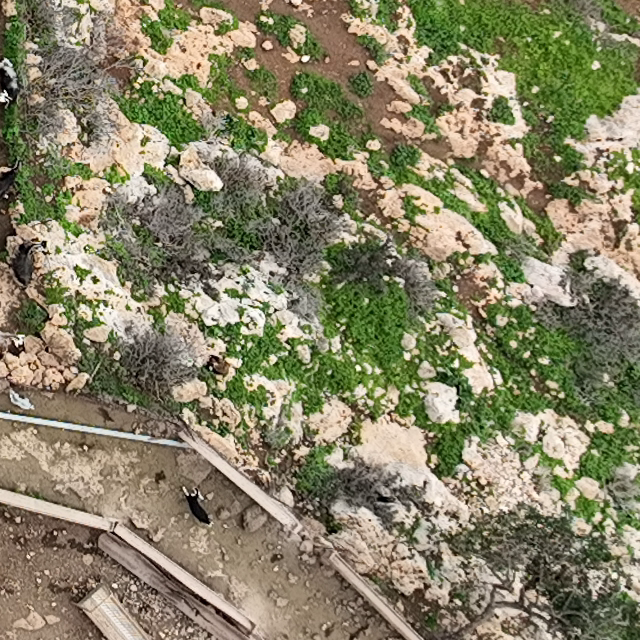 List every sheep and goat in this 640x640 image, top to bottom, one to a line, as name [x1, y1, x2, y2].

goat [0, 53, 18, 104]
goat [12, 241, 47, 286]
goat [0, 329, 24, 347]
goat [8, 387, 35, 410]
goat [183, 486, 213, 528]